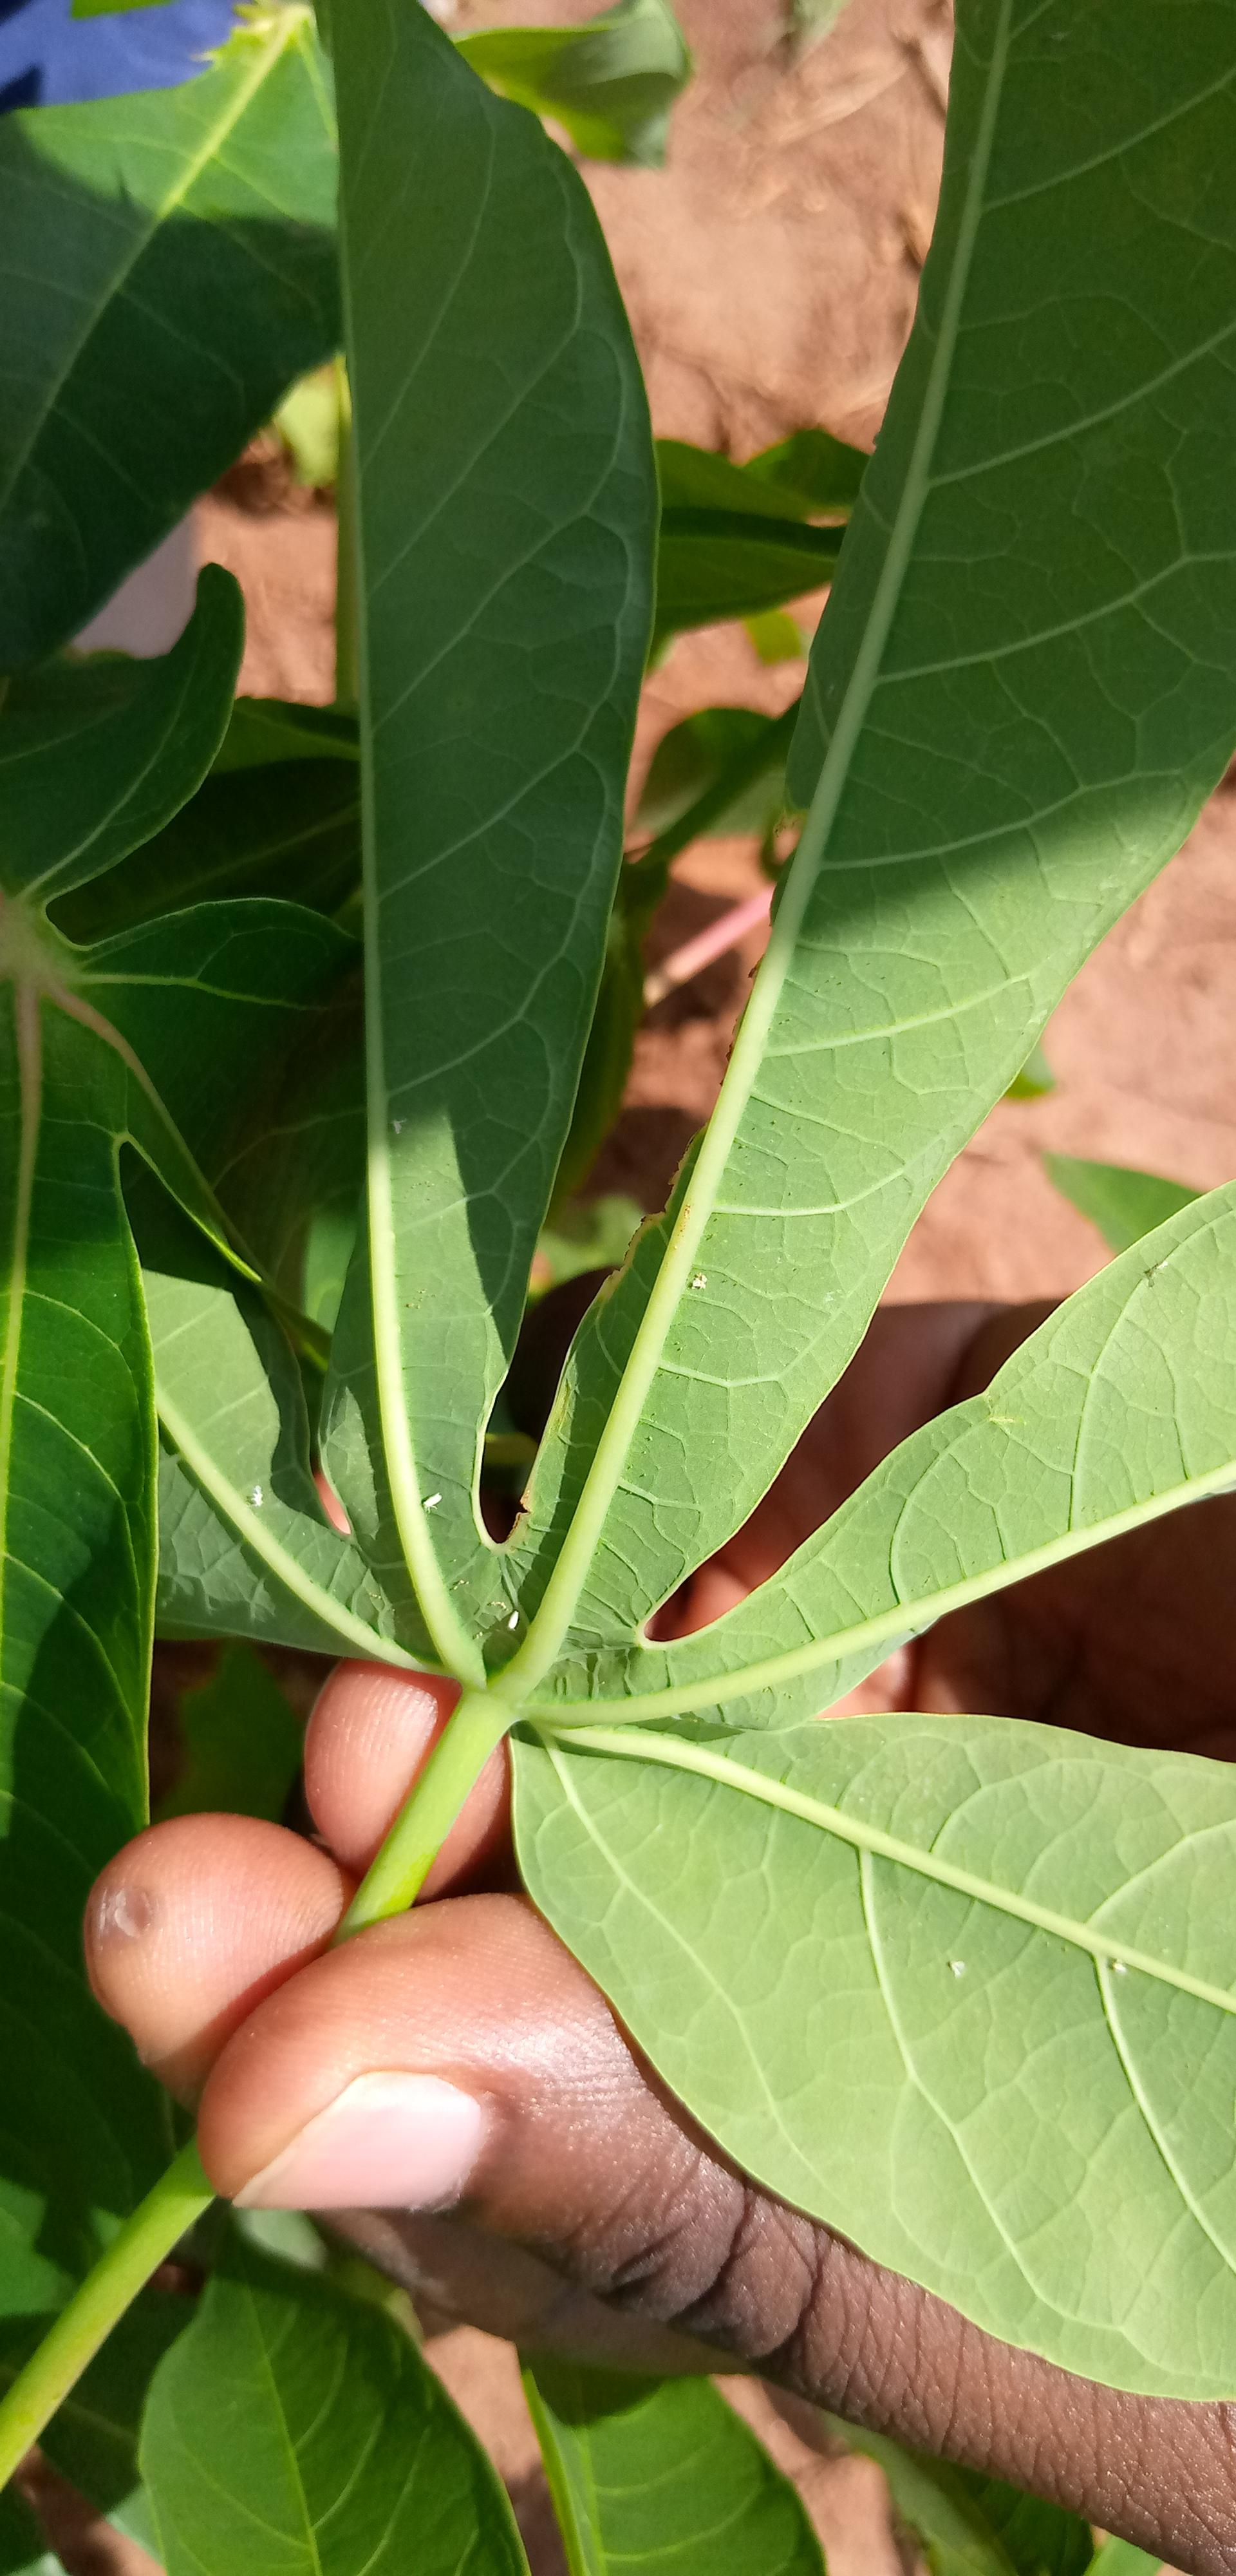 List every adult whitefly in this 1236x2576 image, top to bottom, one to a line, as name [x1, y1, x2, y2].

whitefly [386, 1095, 420, 1147]
whitefly [686, 1265, 709, 1302]
whitefly [243, 1483, 276, 1509]
whitefly [420, 1486, 444, 1518]
whitefly [503, 1595, 527, 1638]
whitefly [941, 1946, 971, 1984]
whitefly [1100, 1951, 1130, 1977]